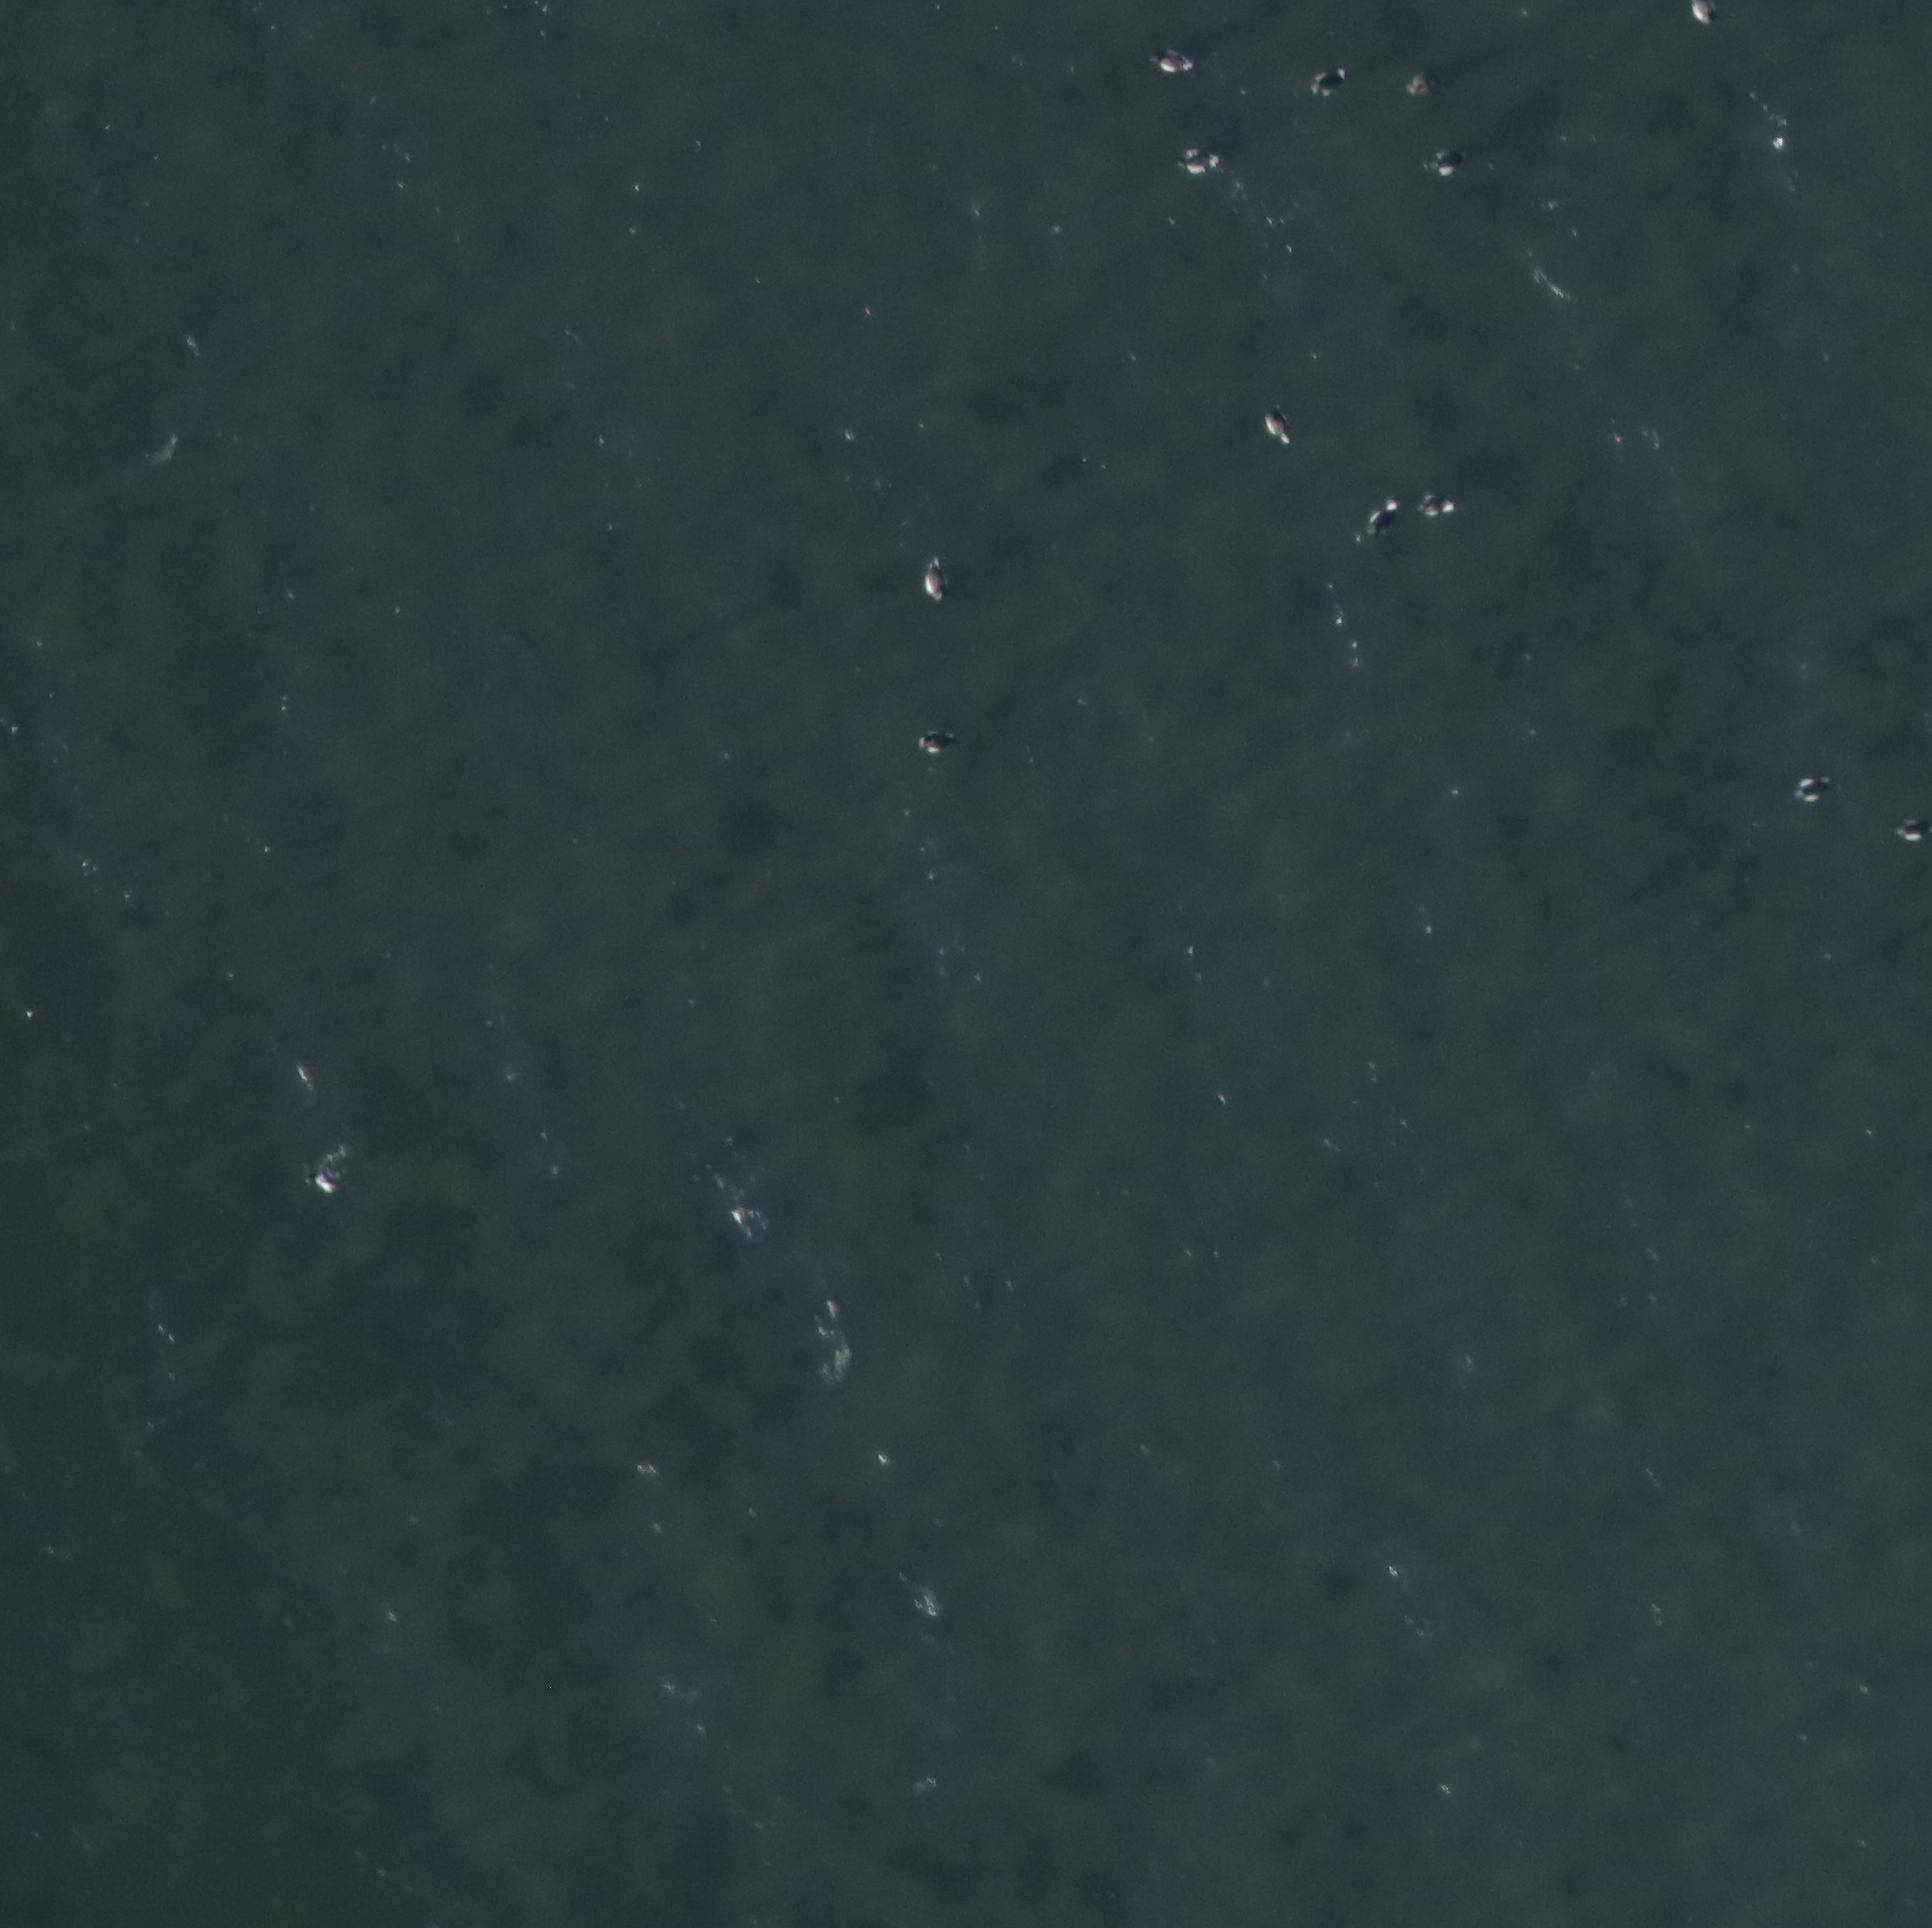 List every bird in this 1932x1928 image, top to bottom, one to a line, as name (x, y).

brant (1701, 6)
brant (1174, 61)
brant (1320, 79)
brant (1444, 159)
brant (1197, 163)
brant (1276, 427)
brant (1433, 505)
brant (1379, 519)
brant (937, 580)
brant (935, 739)
brant (1813, 786)
brant (1914, 828)